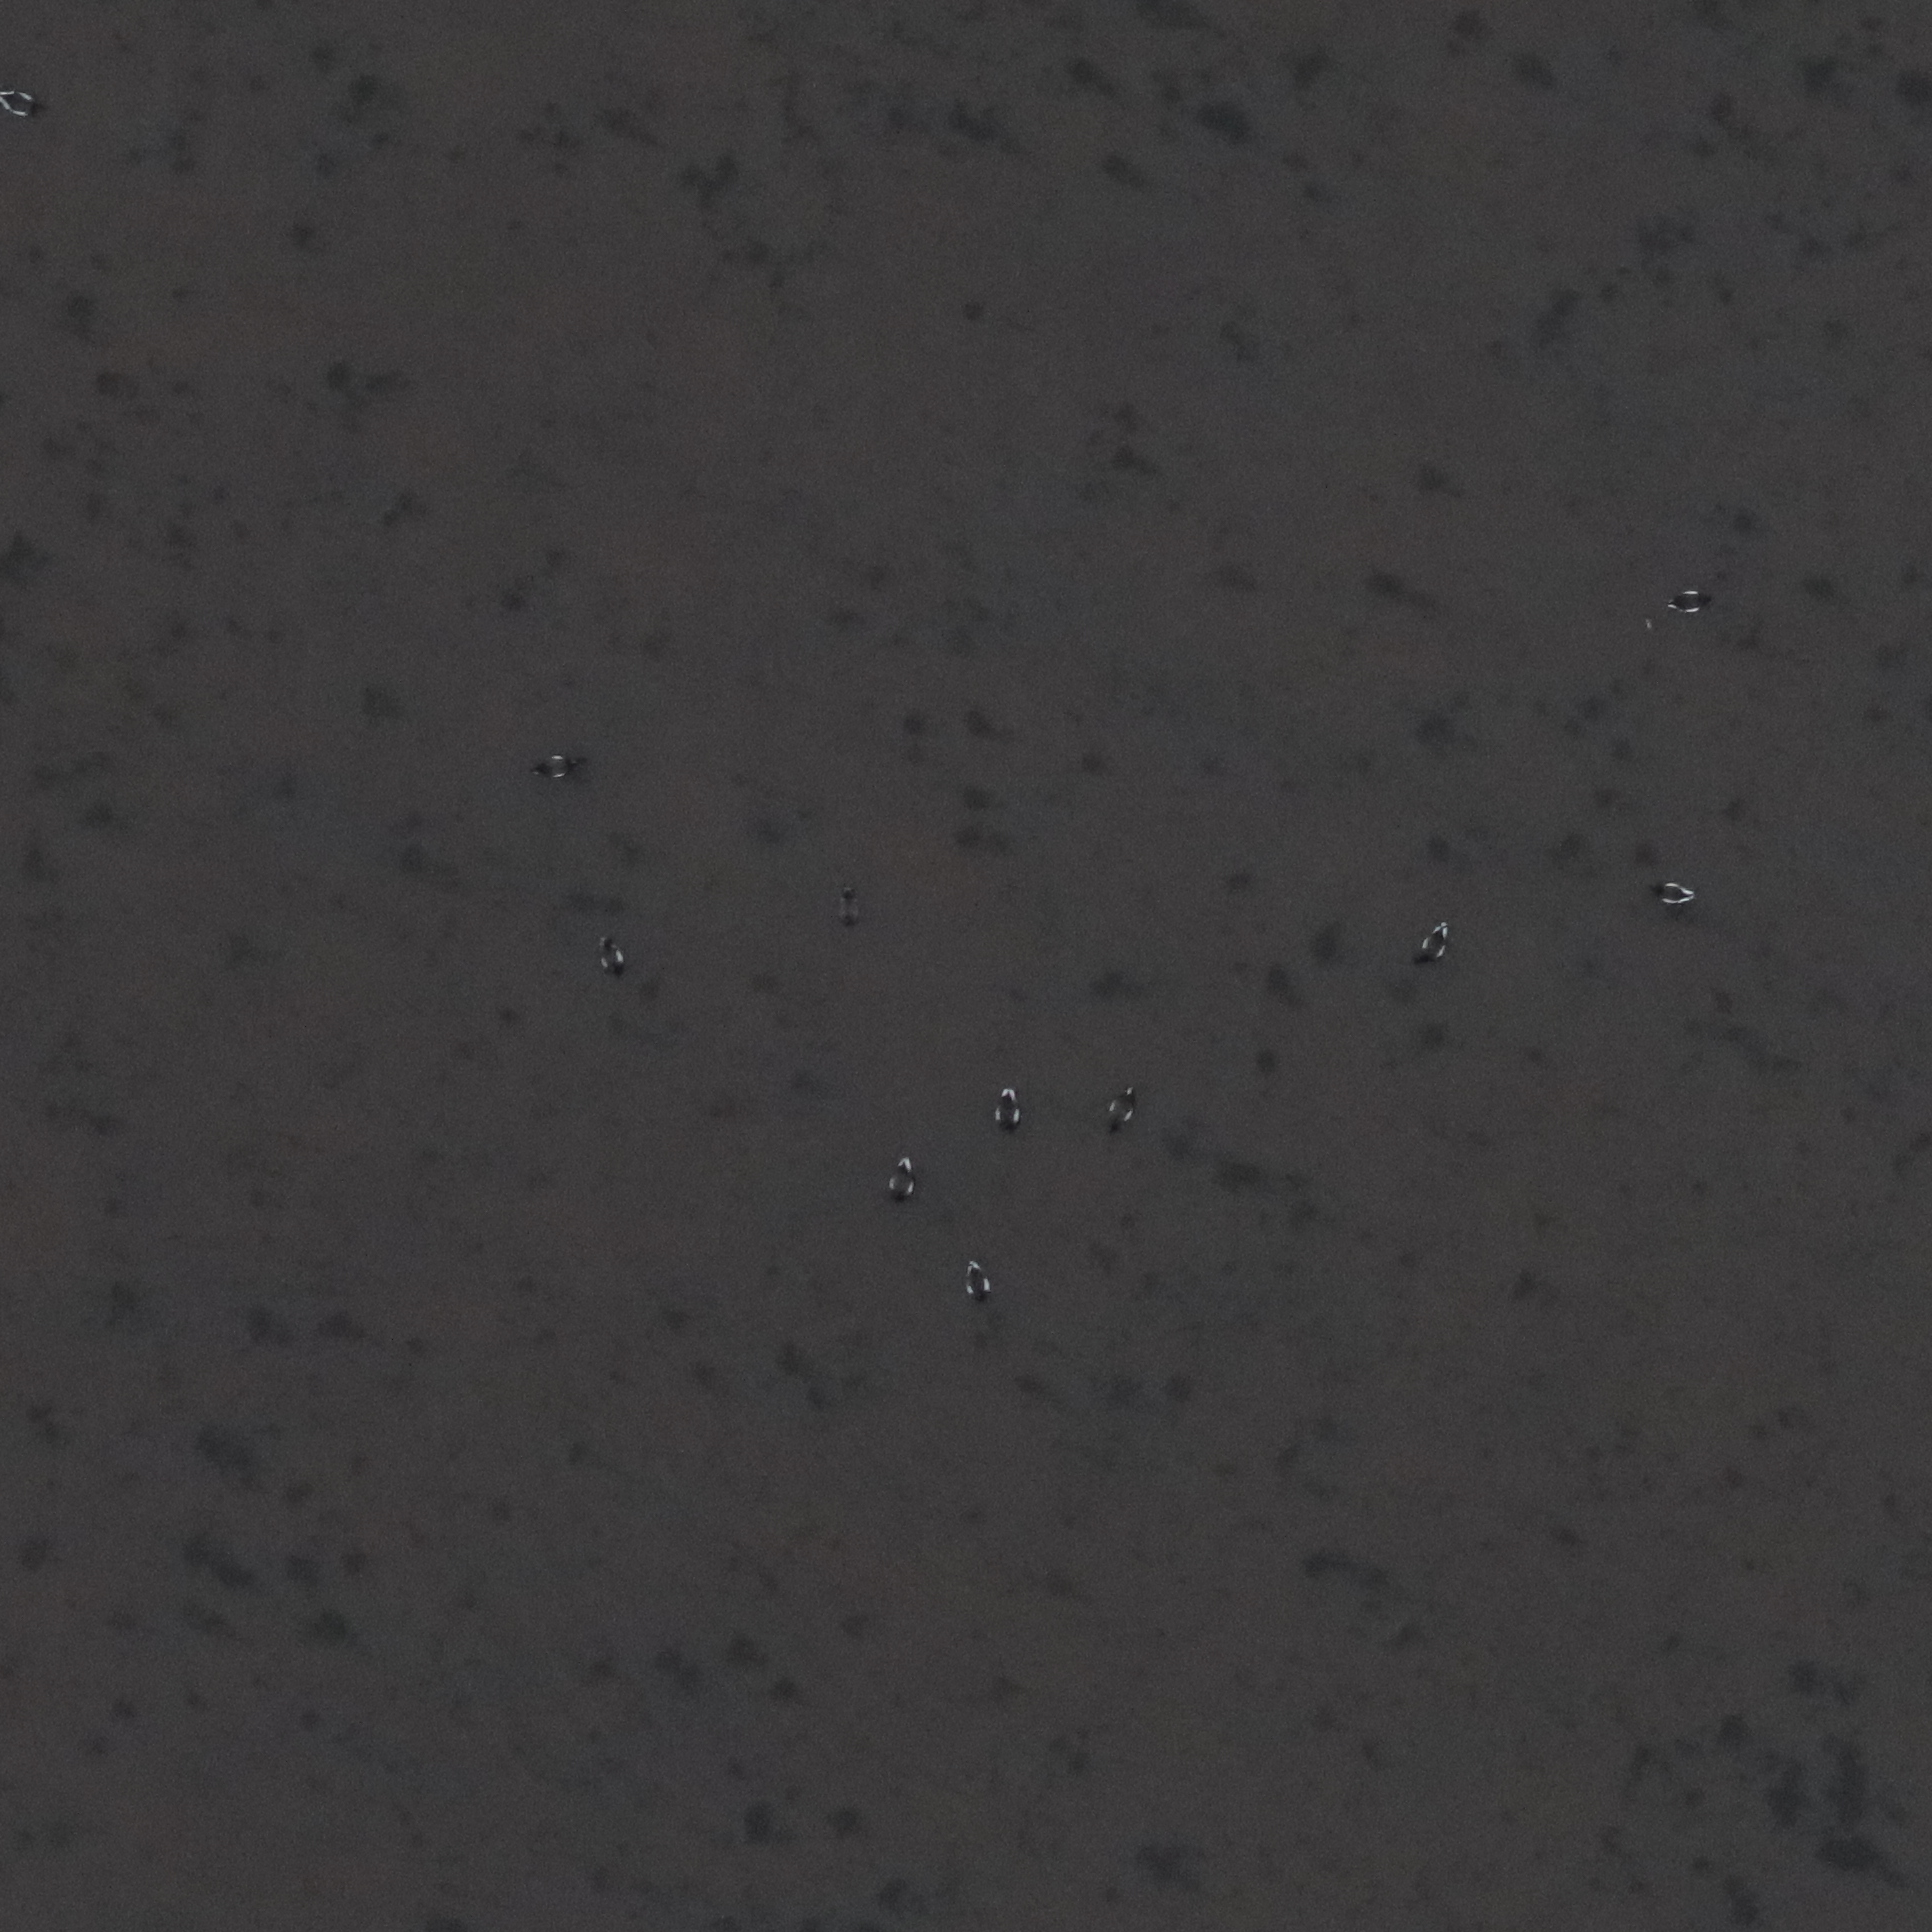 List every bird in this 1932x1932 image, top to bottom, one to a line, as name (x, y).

brant (18, 102)
brant (1688, 602)
brant (563, 766)
brant (1673, 893)
brant (850, 909)
brant (1434, 944)
brant (609, 956)
brant (1122, 1110)
brant (1007, 1111)
brant (902, 1180)
brant (977, 1282)